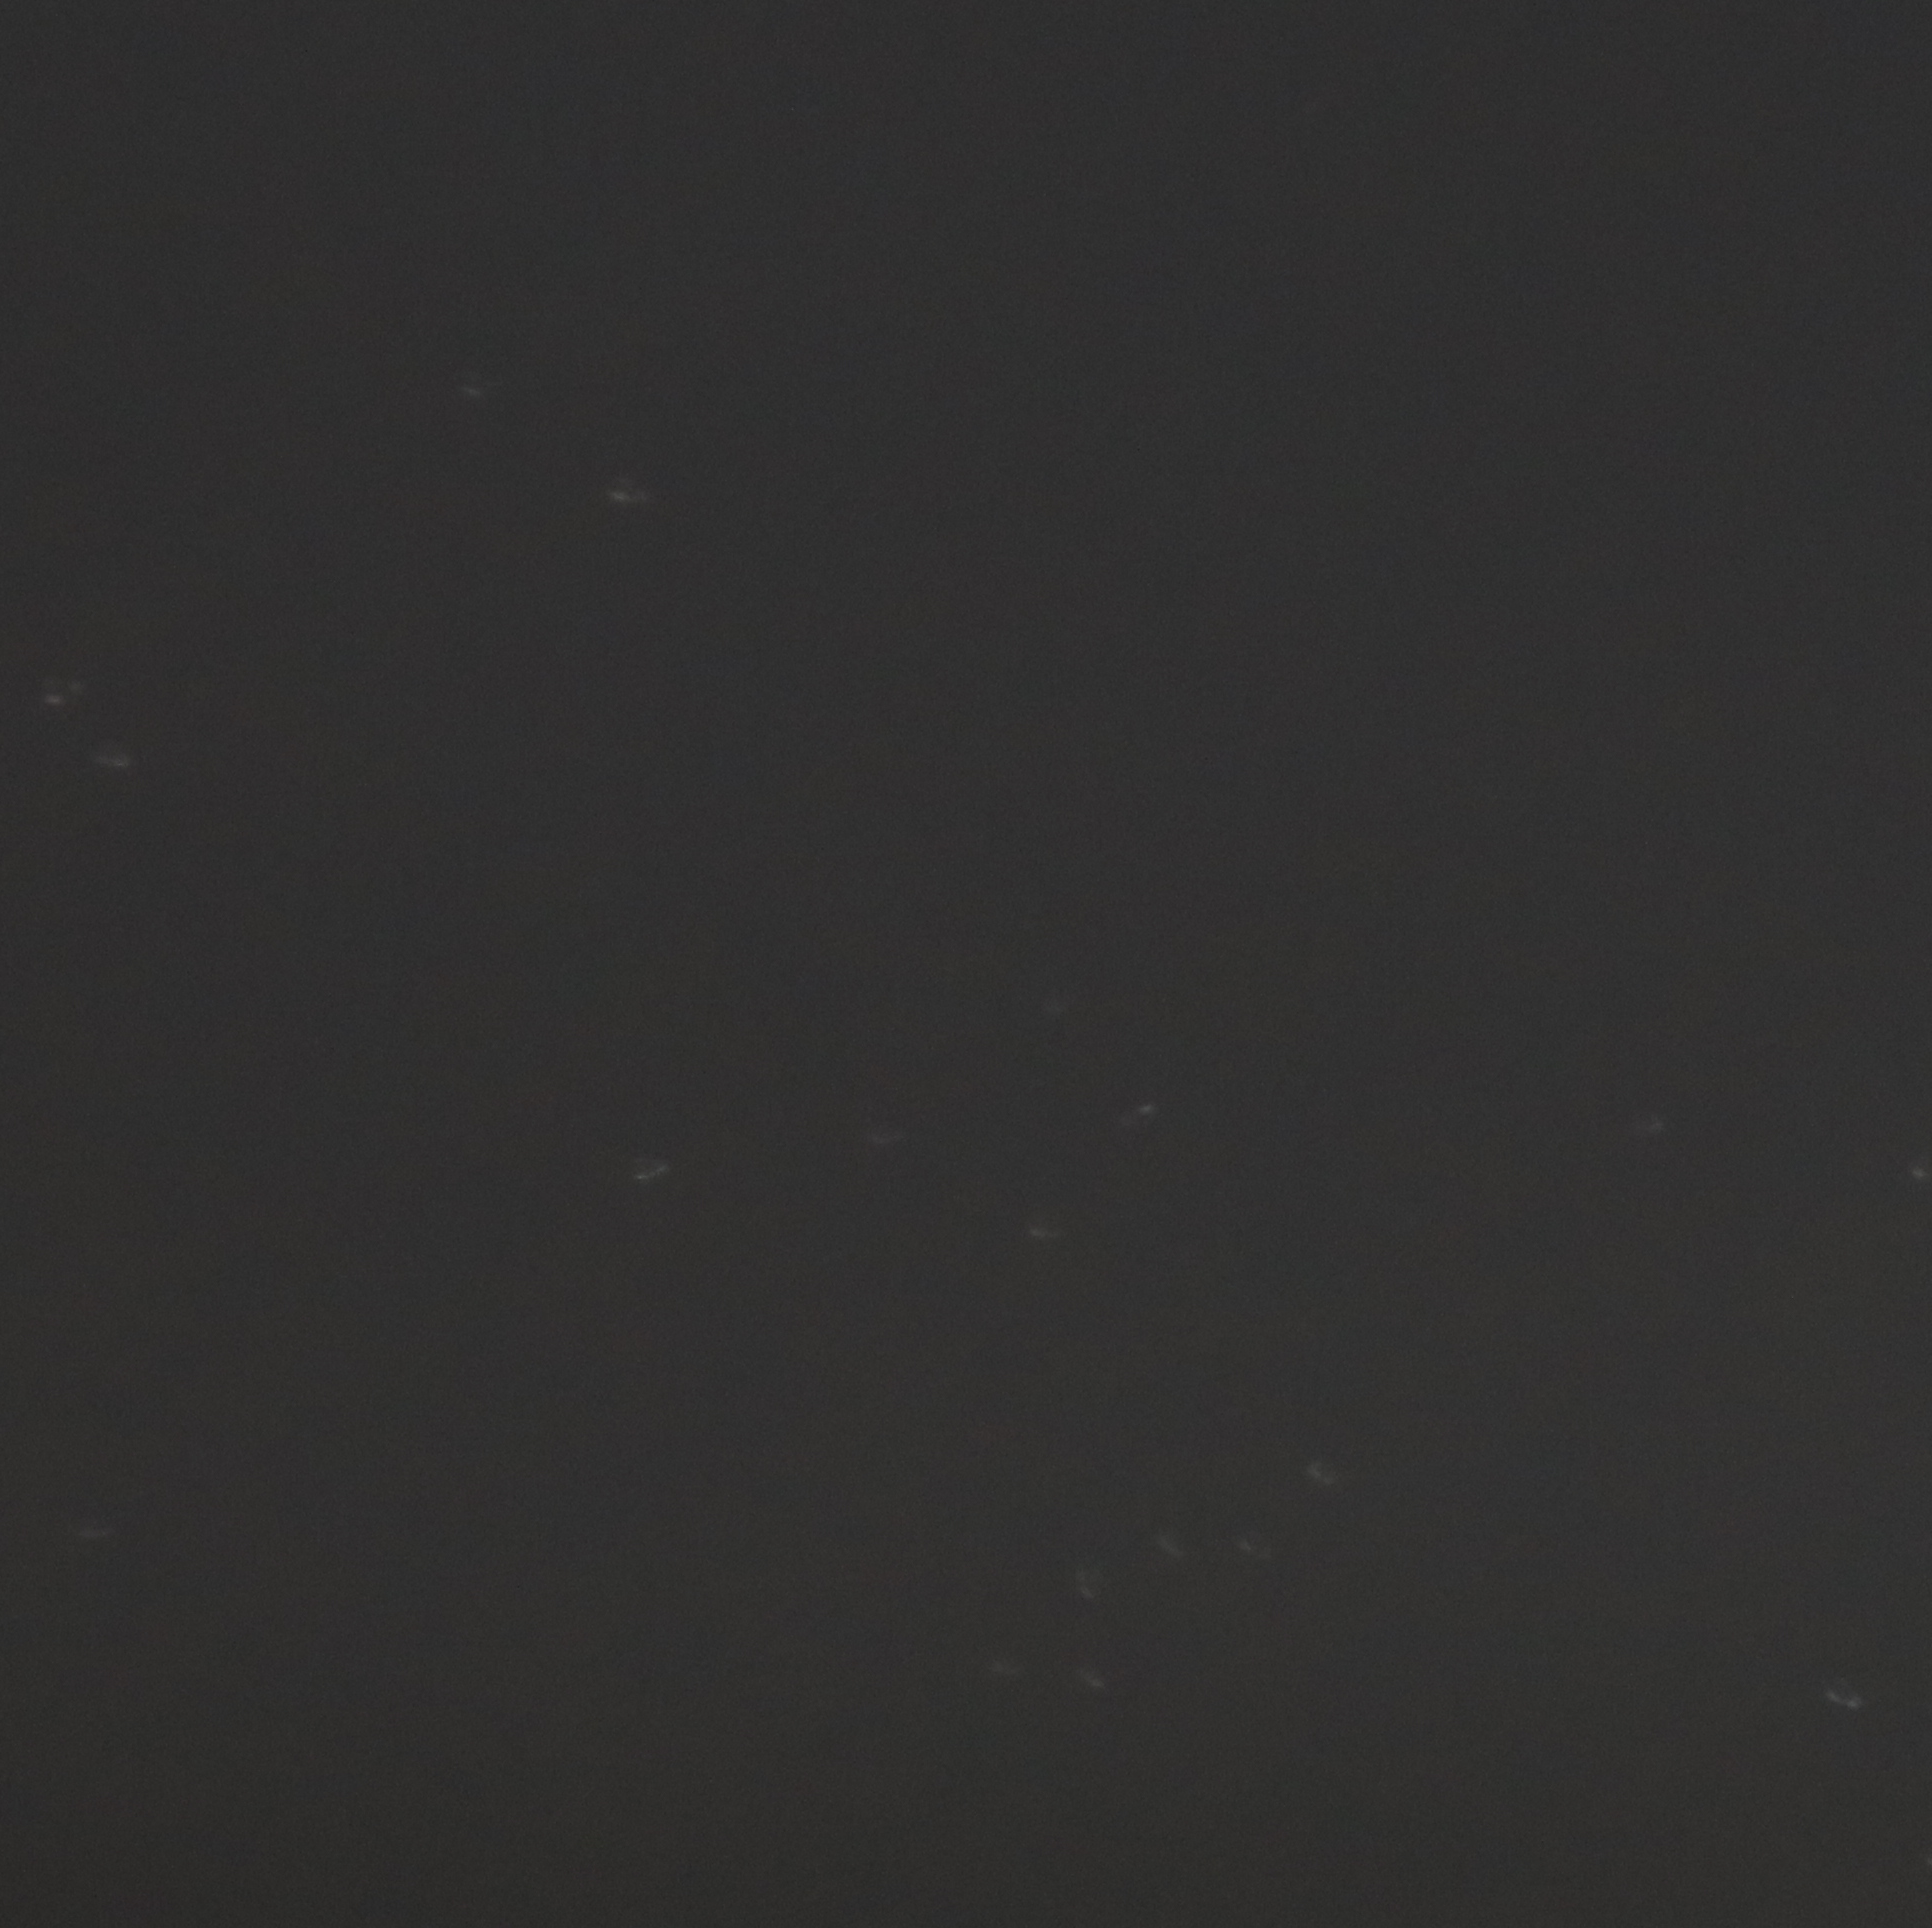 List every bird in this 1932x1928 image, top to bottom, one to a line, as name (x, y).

brant (478, 387)
brant (623, 491)
brant (54, 690)
brant (113, 758)
brant (1138, 1116)
brant (888, 1123)
brant (1651, 1125)
brant (643, 1164)
brant (1926, 1167)
brant (1038, 1234)
brant (1321, 1472)
brant (91, 1533)
brant (1169, 1546)
brant (1245, 1549)
brant (1091, 1574)
brant (1000, 1658)
brant (1096, 1676)
brant (1848, 1689)